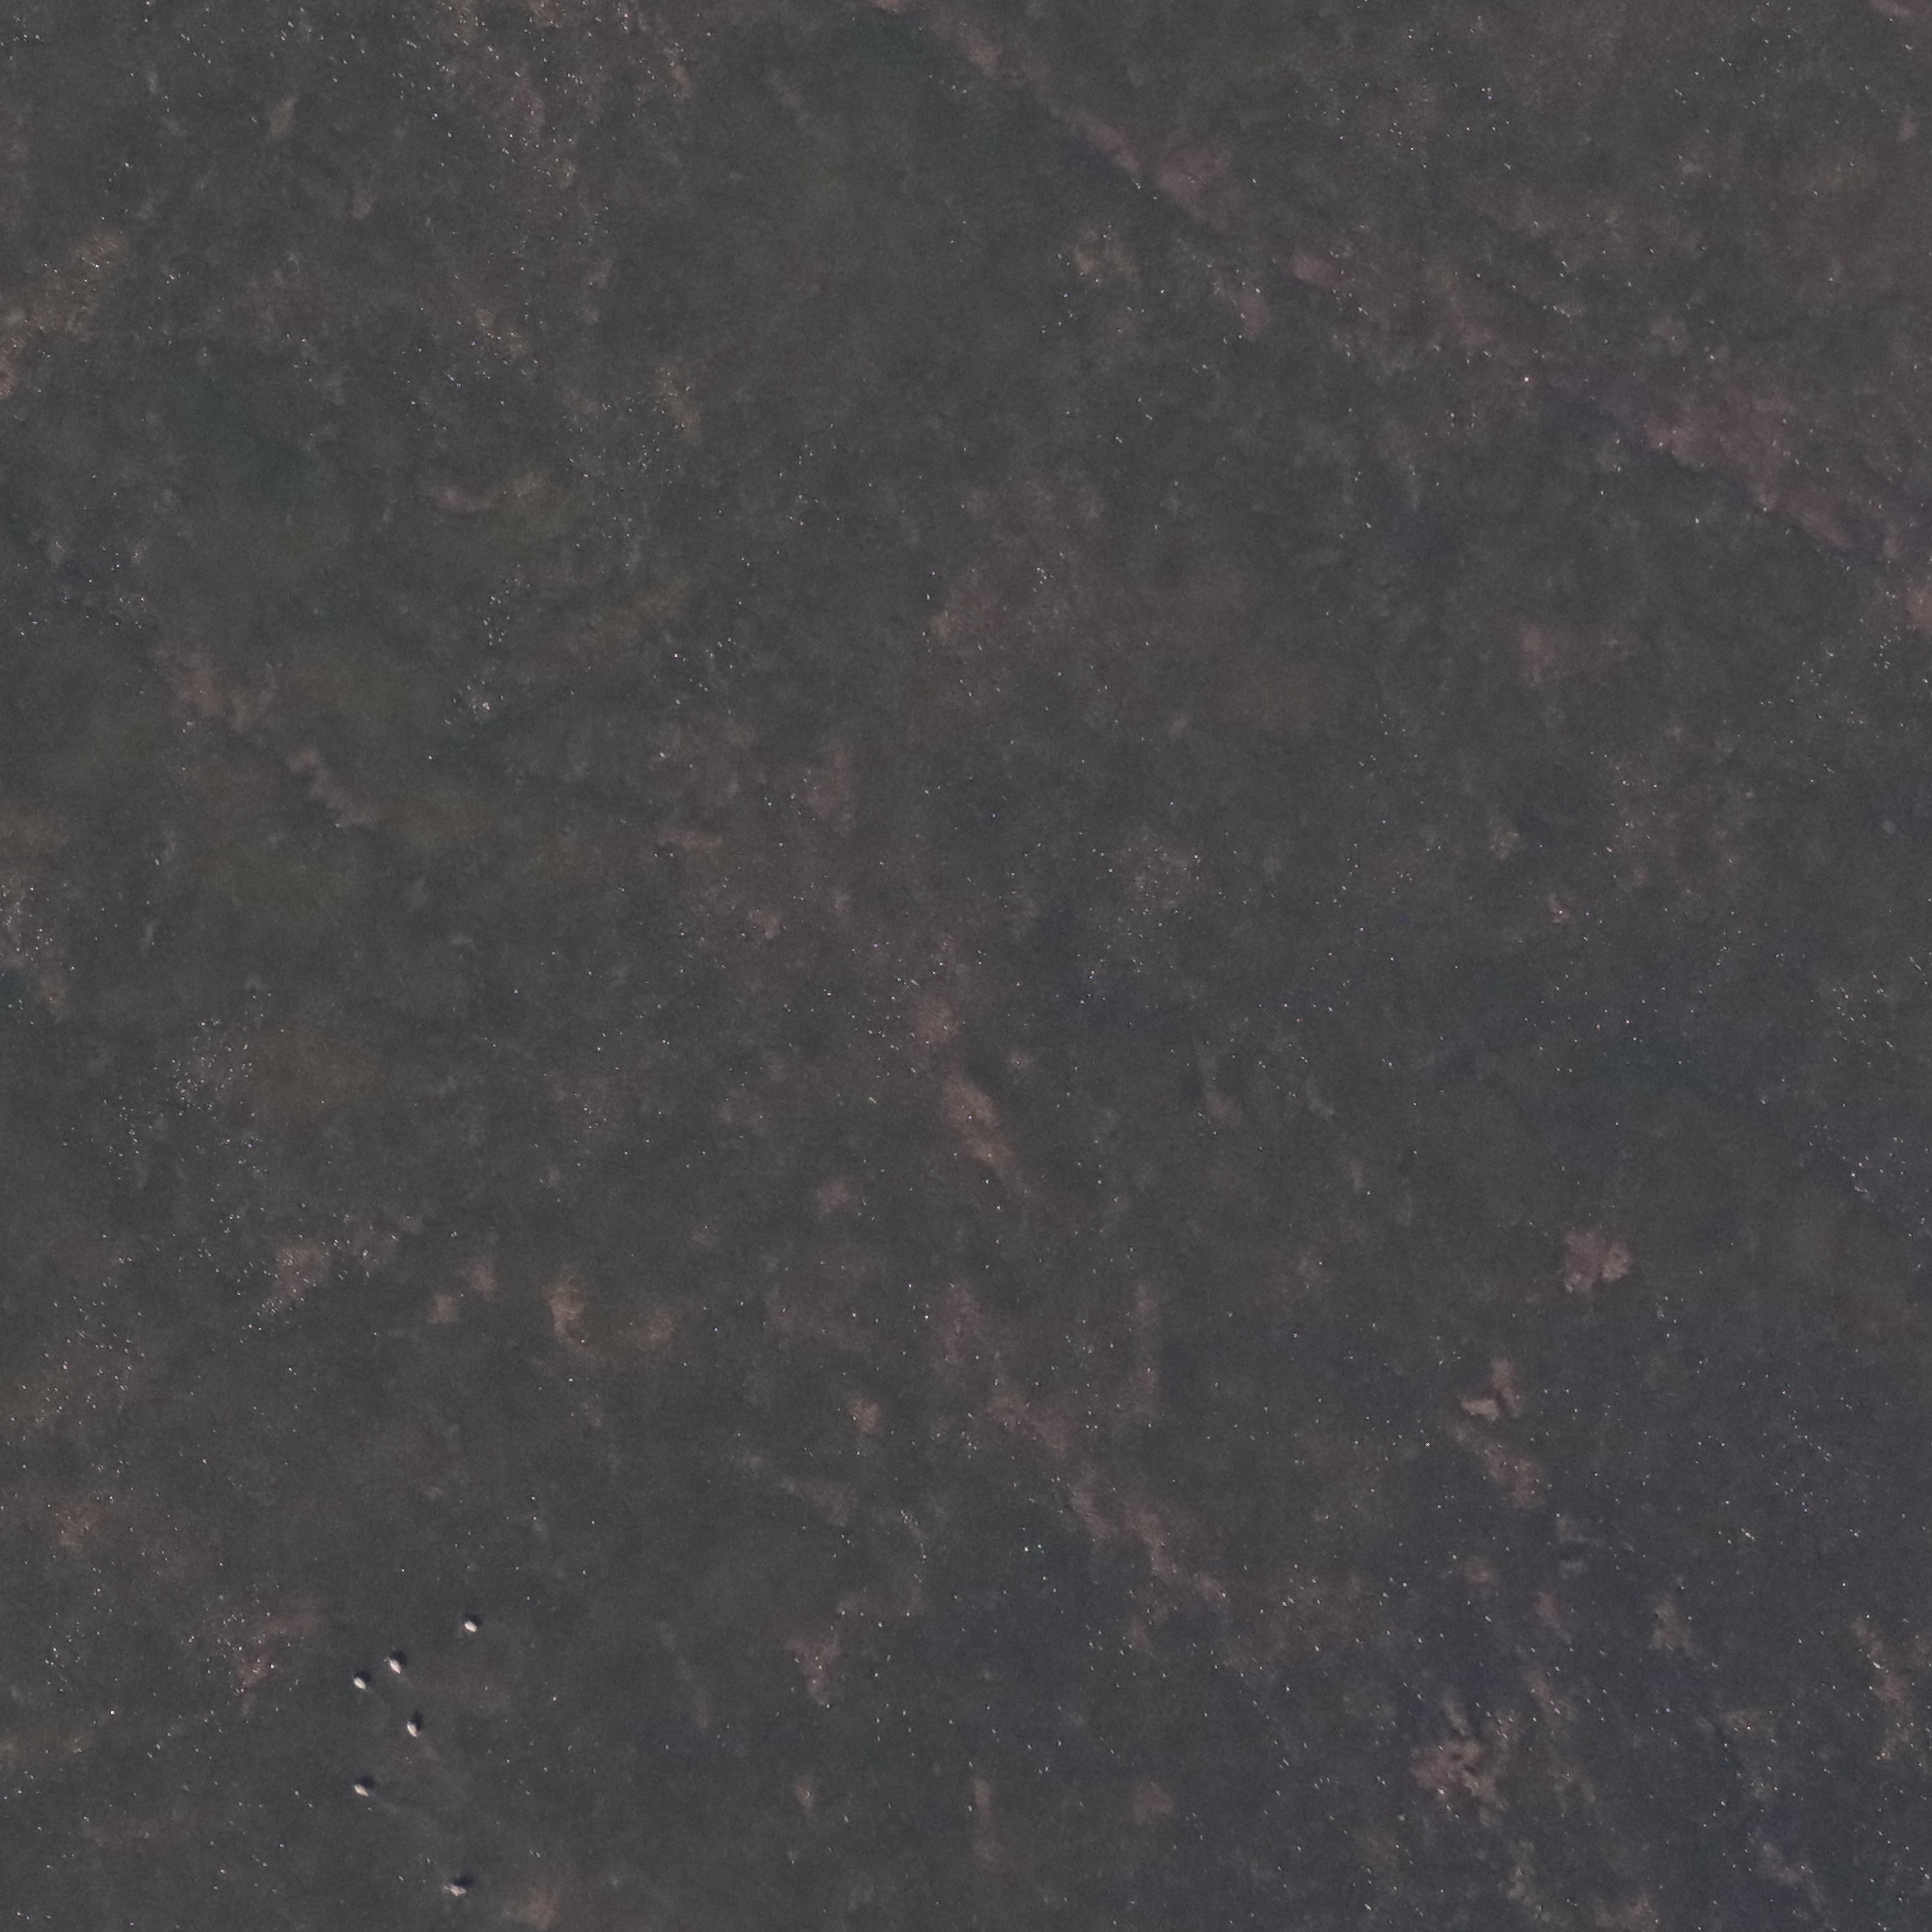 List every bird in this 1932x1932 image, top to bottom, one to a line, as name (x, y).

Canada goose (473, 1631)
Canada goose (396, 1665)
Canada goose (359, 1684)
Canada goose (410, 1726)
Canada goose (362, 1791)
Canada goose (454, 1888)